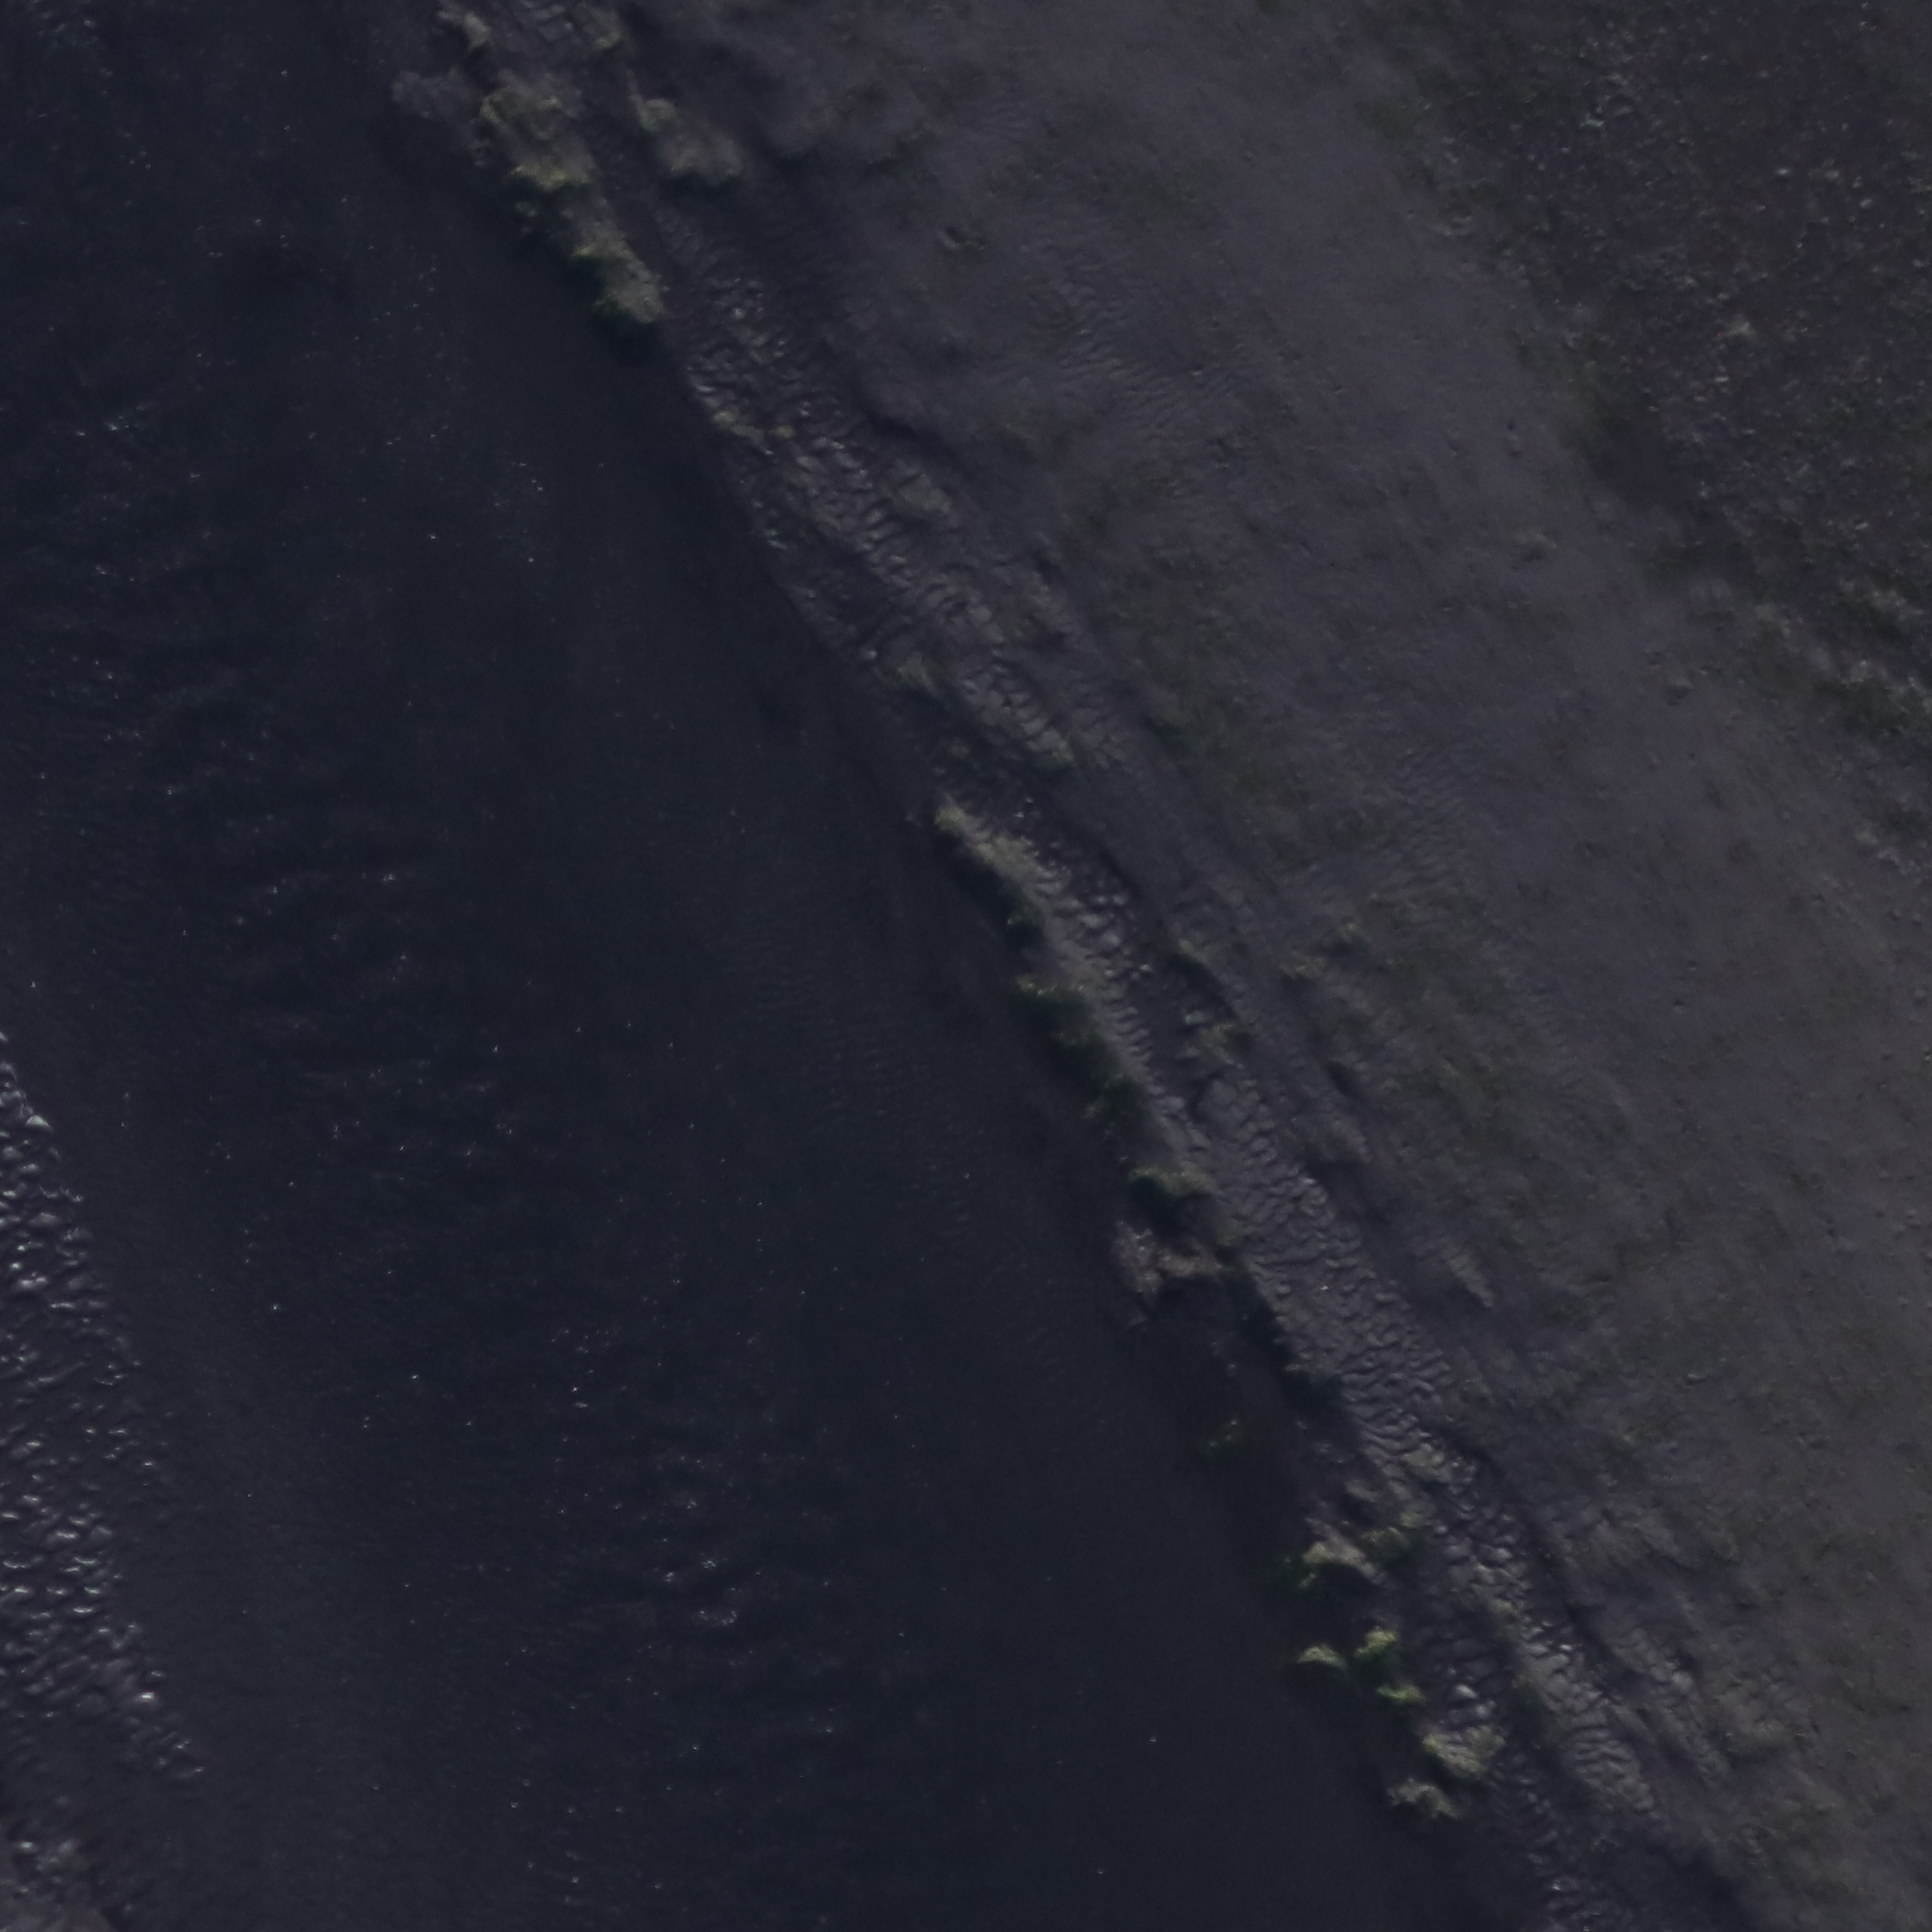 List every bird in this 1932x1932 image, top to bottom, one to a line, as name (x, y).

None